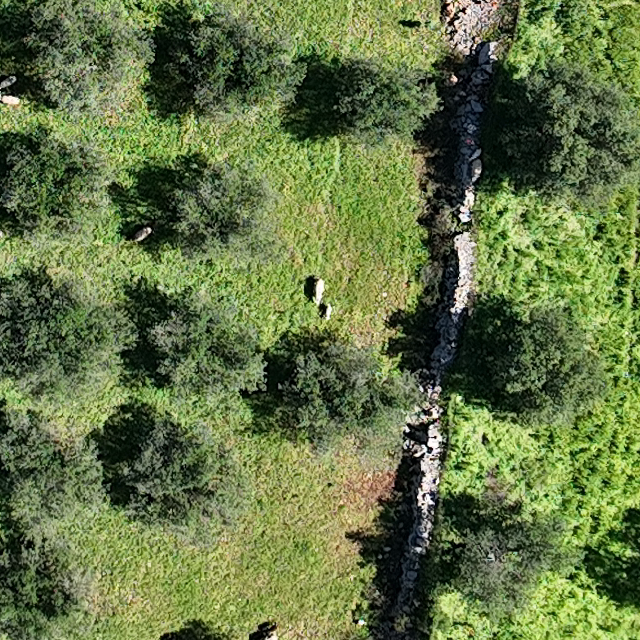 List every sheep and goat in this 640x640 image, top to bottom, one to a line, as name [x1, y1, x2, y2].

sheep [441, 2, 456, 23]
sheep [0, 76, 16, 93]
sheep [0, 94, 22, 105]
sheep [468, 148, 481, 163]
sheep [470, 157, 482, 182]
sheep [132, 227, 152, 242]
sheep [313, 278, 324, 307]
sheep [324, 302, 331, 321]
sheep [265, 625, 277, 639]